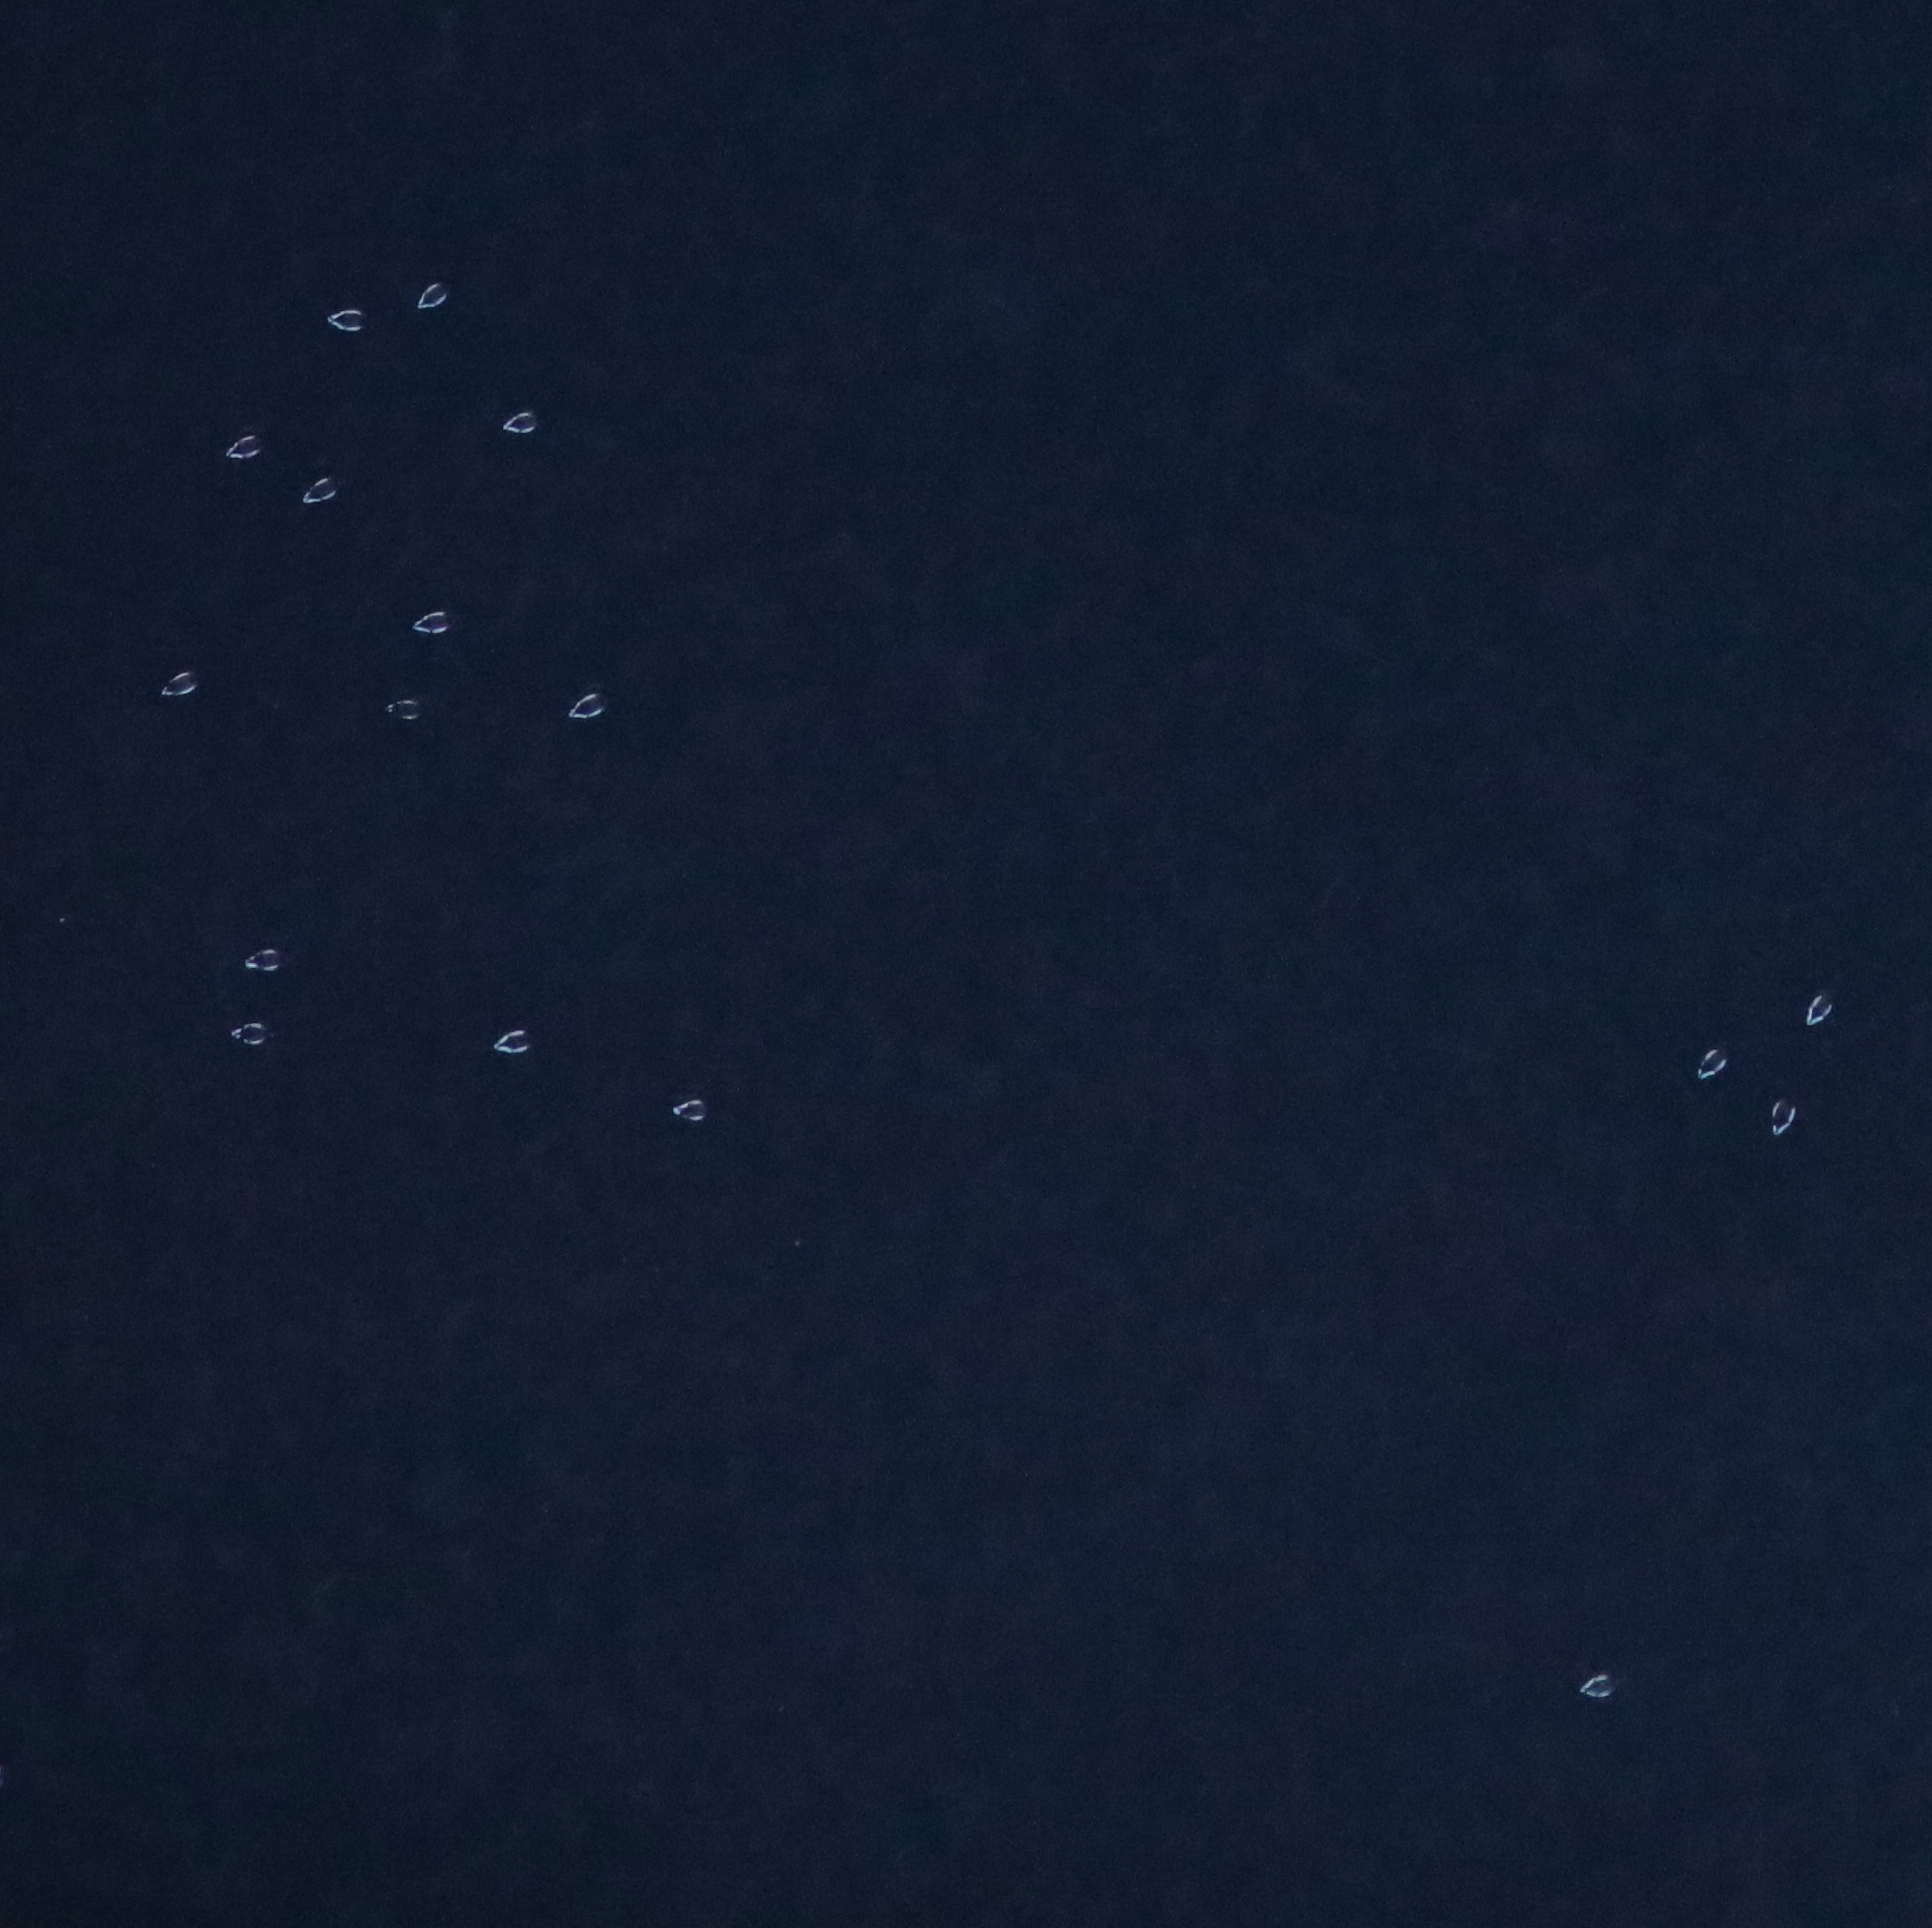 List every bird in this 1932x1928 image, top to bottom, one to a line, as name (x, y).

brant (435, 293)
brant (351, 320)
brant (525, 421)
brant (246, 446)
brant (322, 490)
brant (436, 621)
brant (182, 682)
brant (589, 704)
brant (404, 710)
brant (268, 958)
brant (1821, 1009)
brant (254, 1033)
brant (515, 1042)
brant (1712, 1062)
brant (695, 1111)
brant (1782, 1113)
brant (1600, 1686)